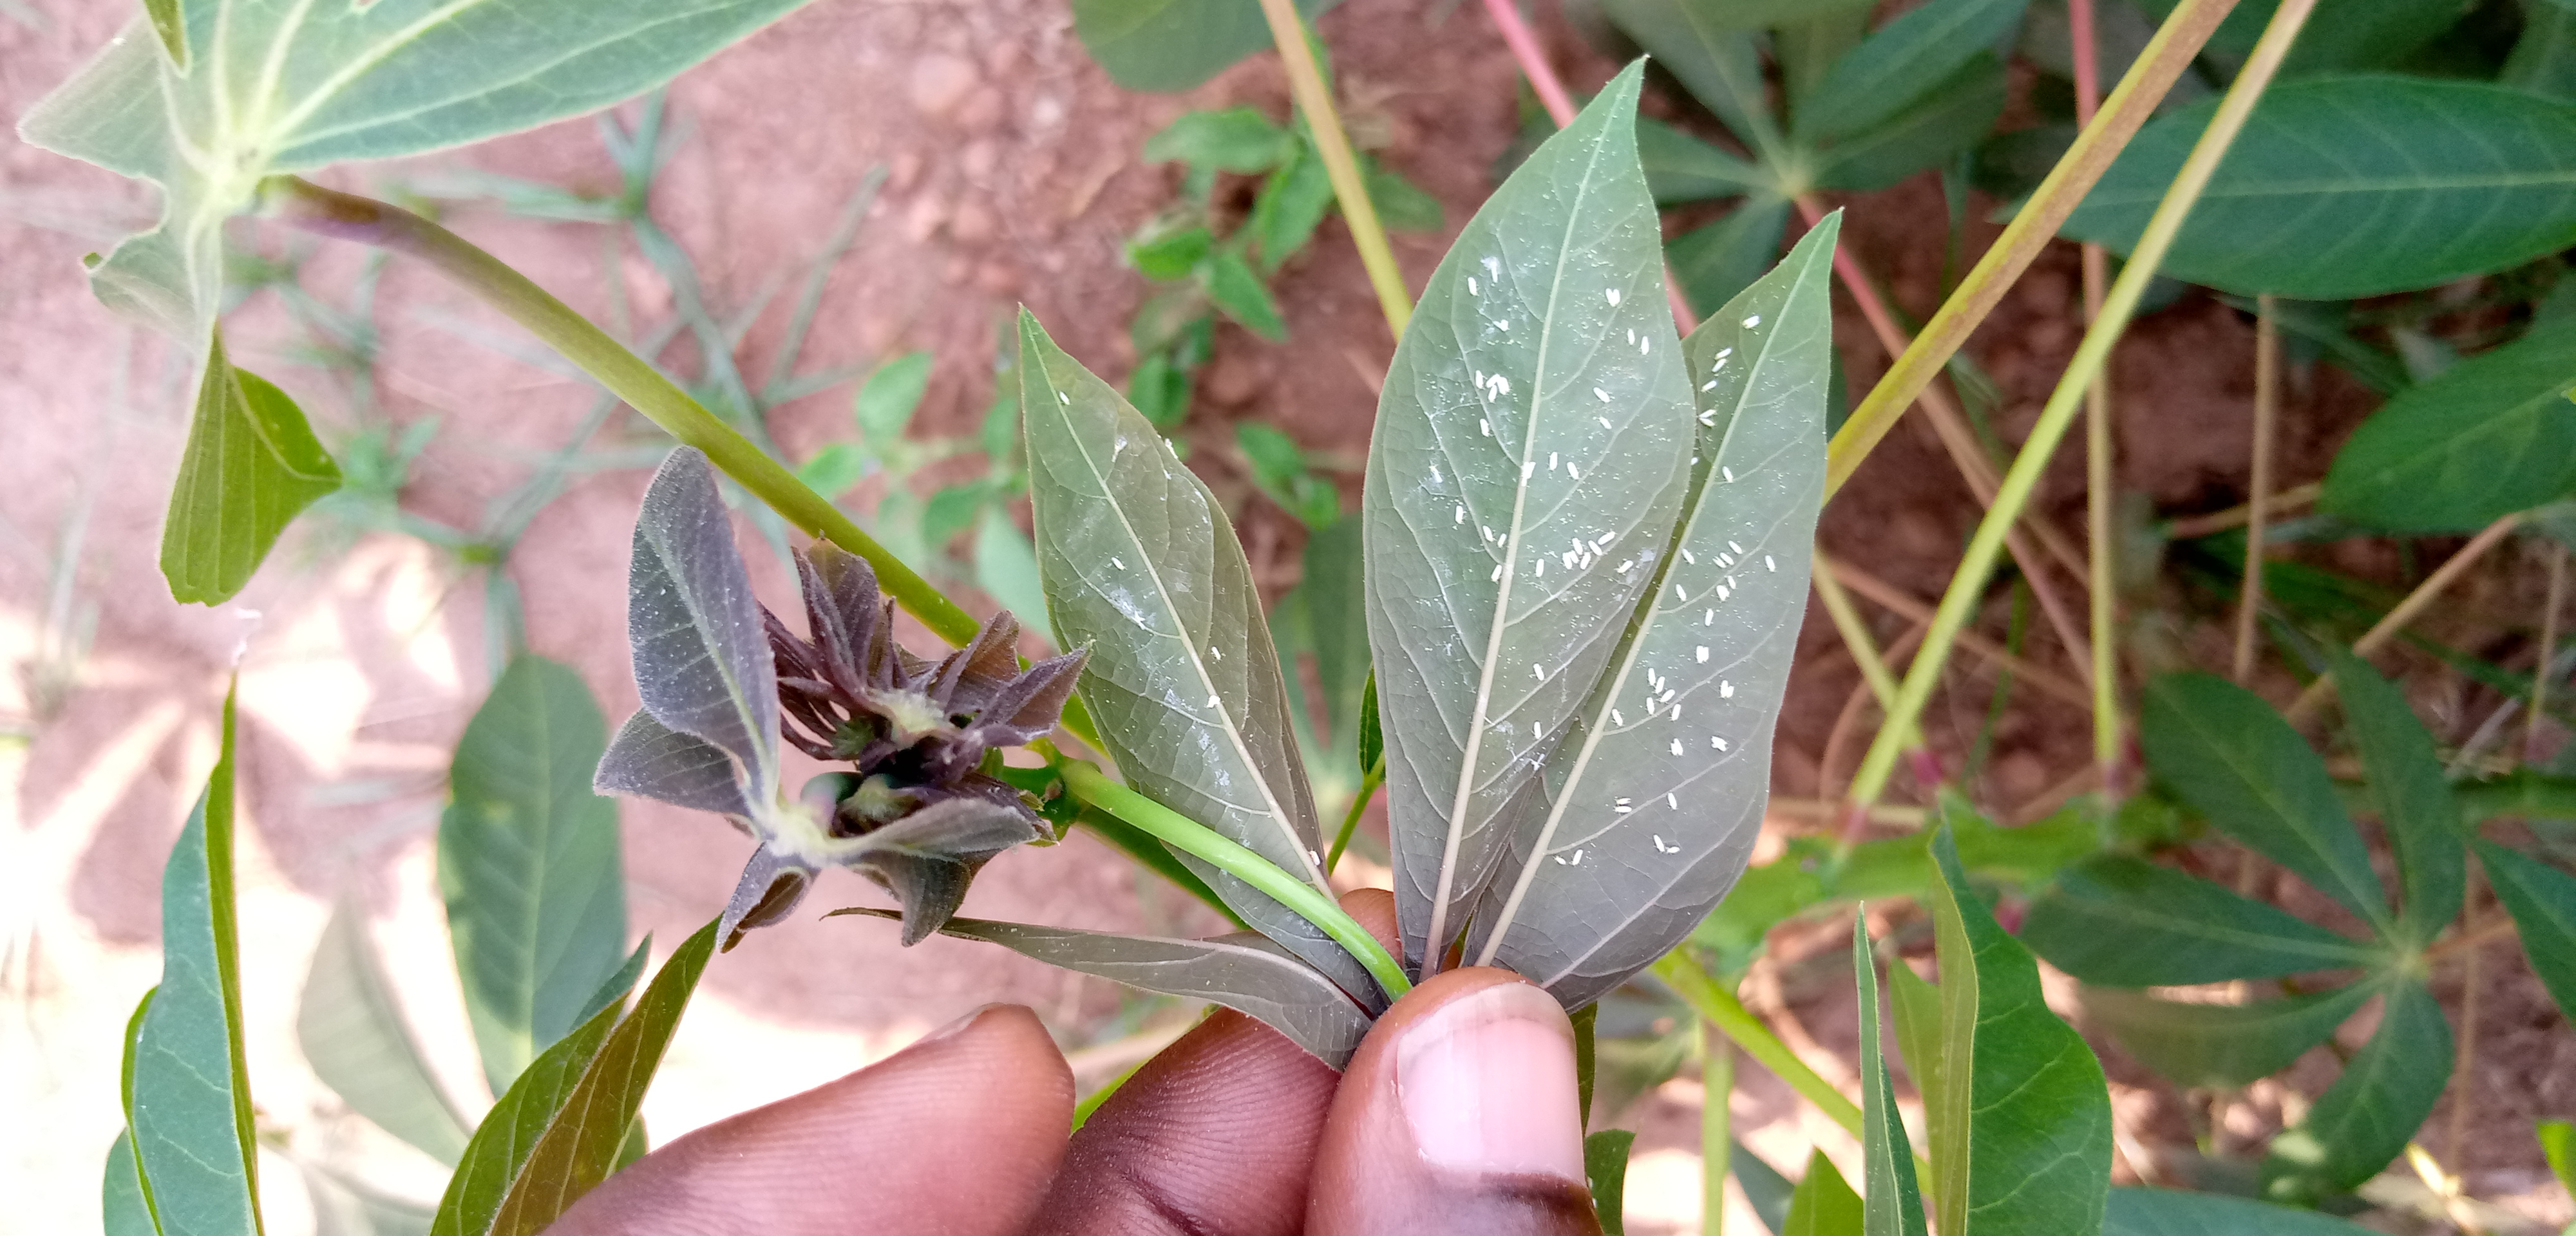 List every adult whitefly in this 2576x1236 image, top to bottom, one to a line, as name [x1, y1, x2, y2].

whitefly [1484, 254, 1501, 285]
whitefly [1465, 275, 1480, 298]
whitefly [1603, 286, 1624, 309]
whitefly [1739, 312, 1763, 332]
whitefly [1490, 317, 1511, 335]
whitefly [1624, 326, 1637, 349]
whitefly [1638, 332, 1652, 358]
whitefly [1714, 345, 1734, 360]
whitefly [1711, 356, 1729, 374]
whitefly [1474, 366, 1484, 391]
whitefly [1484, 371, 1501, 389]
whitefly [1497, 374, 1513, 398]
whitefly [1696, 379, 1720, 394]
whitefly [1591, 384, 1612, 406]
whitefly [1487, 384, 1499, 404]
whitefly [1057, 389, 1071, 406]
whitefly [1697, 407, 1718, 418]
whitefly [1597, 414, 1615, 433]
whitefly [1477, 415, 1491, 439]
whitefly [1697, 417, 1717, 429]
whitefly [1547, 449, 1558, 473]
whitefly [1517, 459, 1539, 489]
whitefly [1564, 459, 1584, 482]
whitefly [1426, 462, 1445, 487]
whitefly [1719, 463, 1738, 486]
whitefly [1452, 503, 1467, 527]
whitefly [1481, 523, 1496, 544]
whitefly [1596, 529, 1618, 545]
whitefly [1497, 530, 1509, 553]
whitefly [1569, 535, 1586, 556]
whitefly [1586, 538, 1605, 557]
whitefly [1726, 538, 1746, 556]
whitefly [1680, 545, 1696, 565]
whitefly [1569, 549, 1580, 566]
whitefly [1560, 550, 1573, 572]
whitefly [1579, 550, 1593, 572]
whitefly [1718, 550, 1736, 566]
whitefly [1763, 552, 1779, 574]
whitefly [1108, 555, 1126, 572]
whitefly [1711, 555, 1727, 570]
whitefly [1533, 557, 1546, 579]
whitefly [1613, 558, 1636, 576]
whitefly [1488, 562, 1504, 585]
whitefly [1726, 573, 1739, 591]
whitefly [1674, 581, 1689, 603]
whitefly [1714, 583, 1732, 603]
whitefly [1703, 605, 1715, 628]
whitefly [1703, 642, 1711, 664]
whitefly [1695, 643, 1702, 667]
whitefly [1210, 644, 1224, 664]
whitefly [1530, 661, 1547, 682]
whitefly [1646, 666, 1656, 688]
whitefly [1656, 674, 1667, 693]
whitefly [1718, 676, 1727, 700]
whitefly [1727, 682, 1736, 701]
whitefly [1658, 688, 1677, 705]
whitefly [1204, 692, 1224, 711]
whitefly [1643, 693, 1656, 716]
whitefly [1670, 701, 1683, 723]
whitefly [1609, 706, 1627, 729]
whitefly [1530, 718, 1546, 741]
whitefly [1708, 731, 1729, 754]
whitefly [1673, 736, 1685, 756]
whitefly [1669, 742, 1677, 757]
whitefly [1665, 789, 1680, 812]
whitefly [1613, 794, 1633, 807]
whitefly [1611, 805, 1633, 815]
whitefly [1651, 832, 1665, 854]
whitefly [1665, 844, 1681, 857]
whitefly [1569, 847, 1585, 869]
whitefly [1305, 847, 1326, 868]
whitefly [1551, 852, 1567, 867]